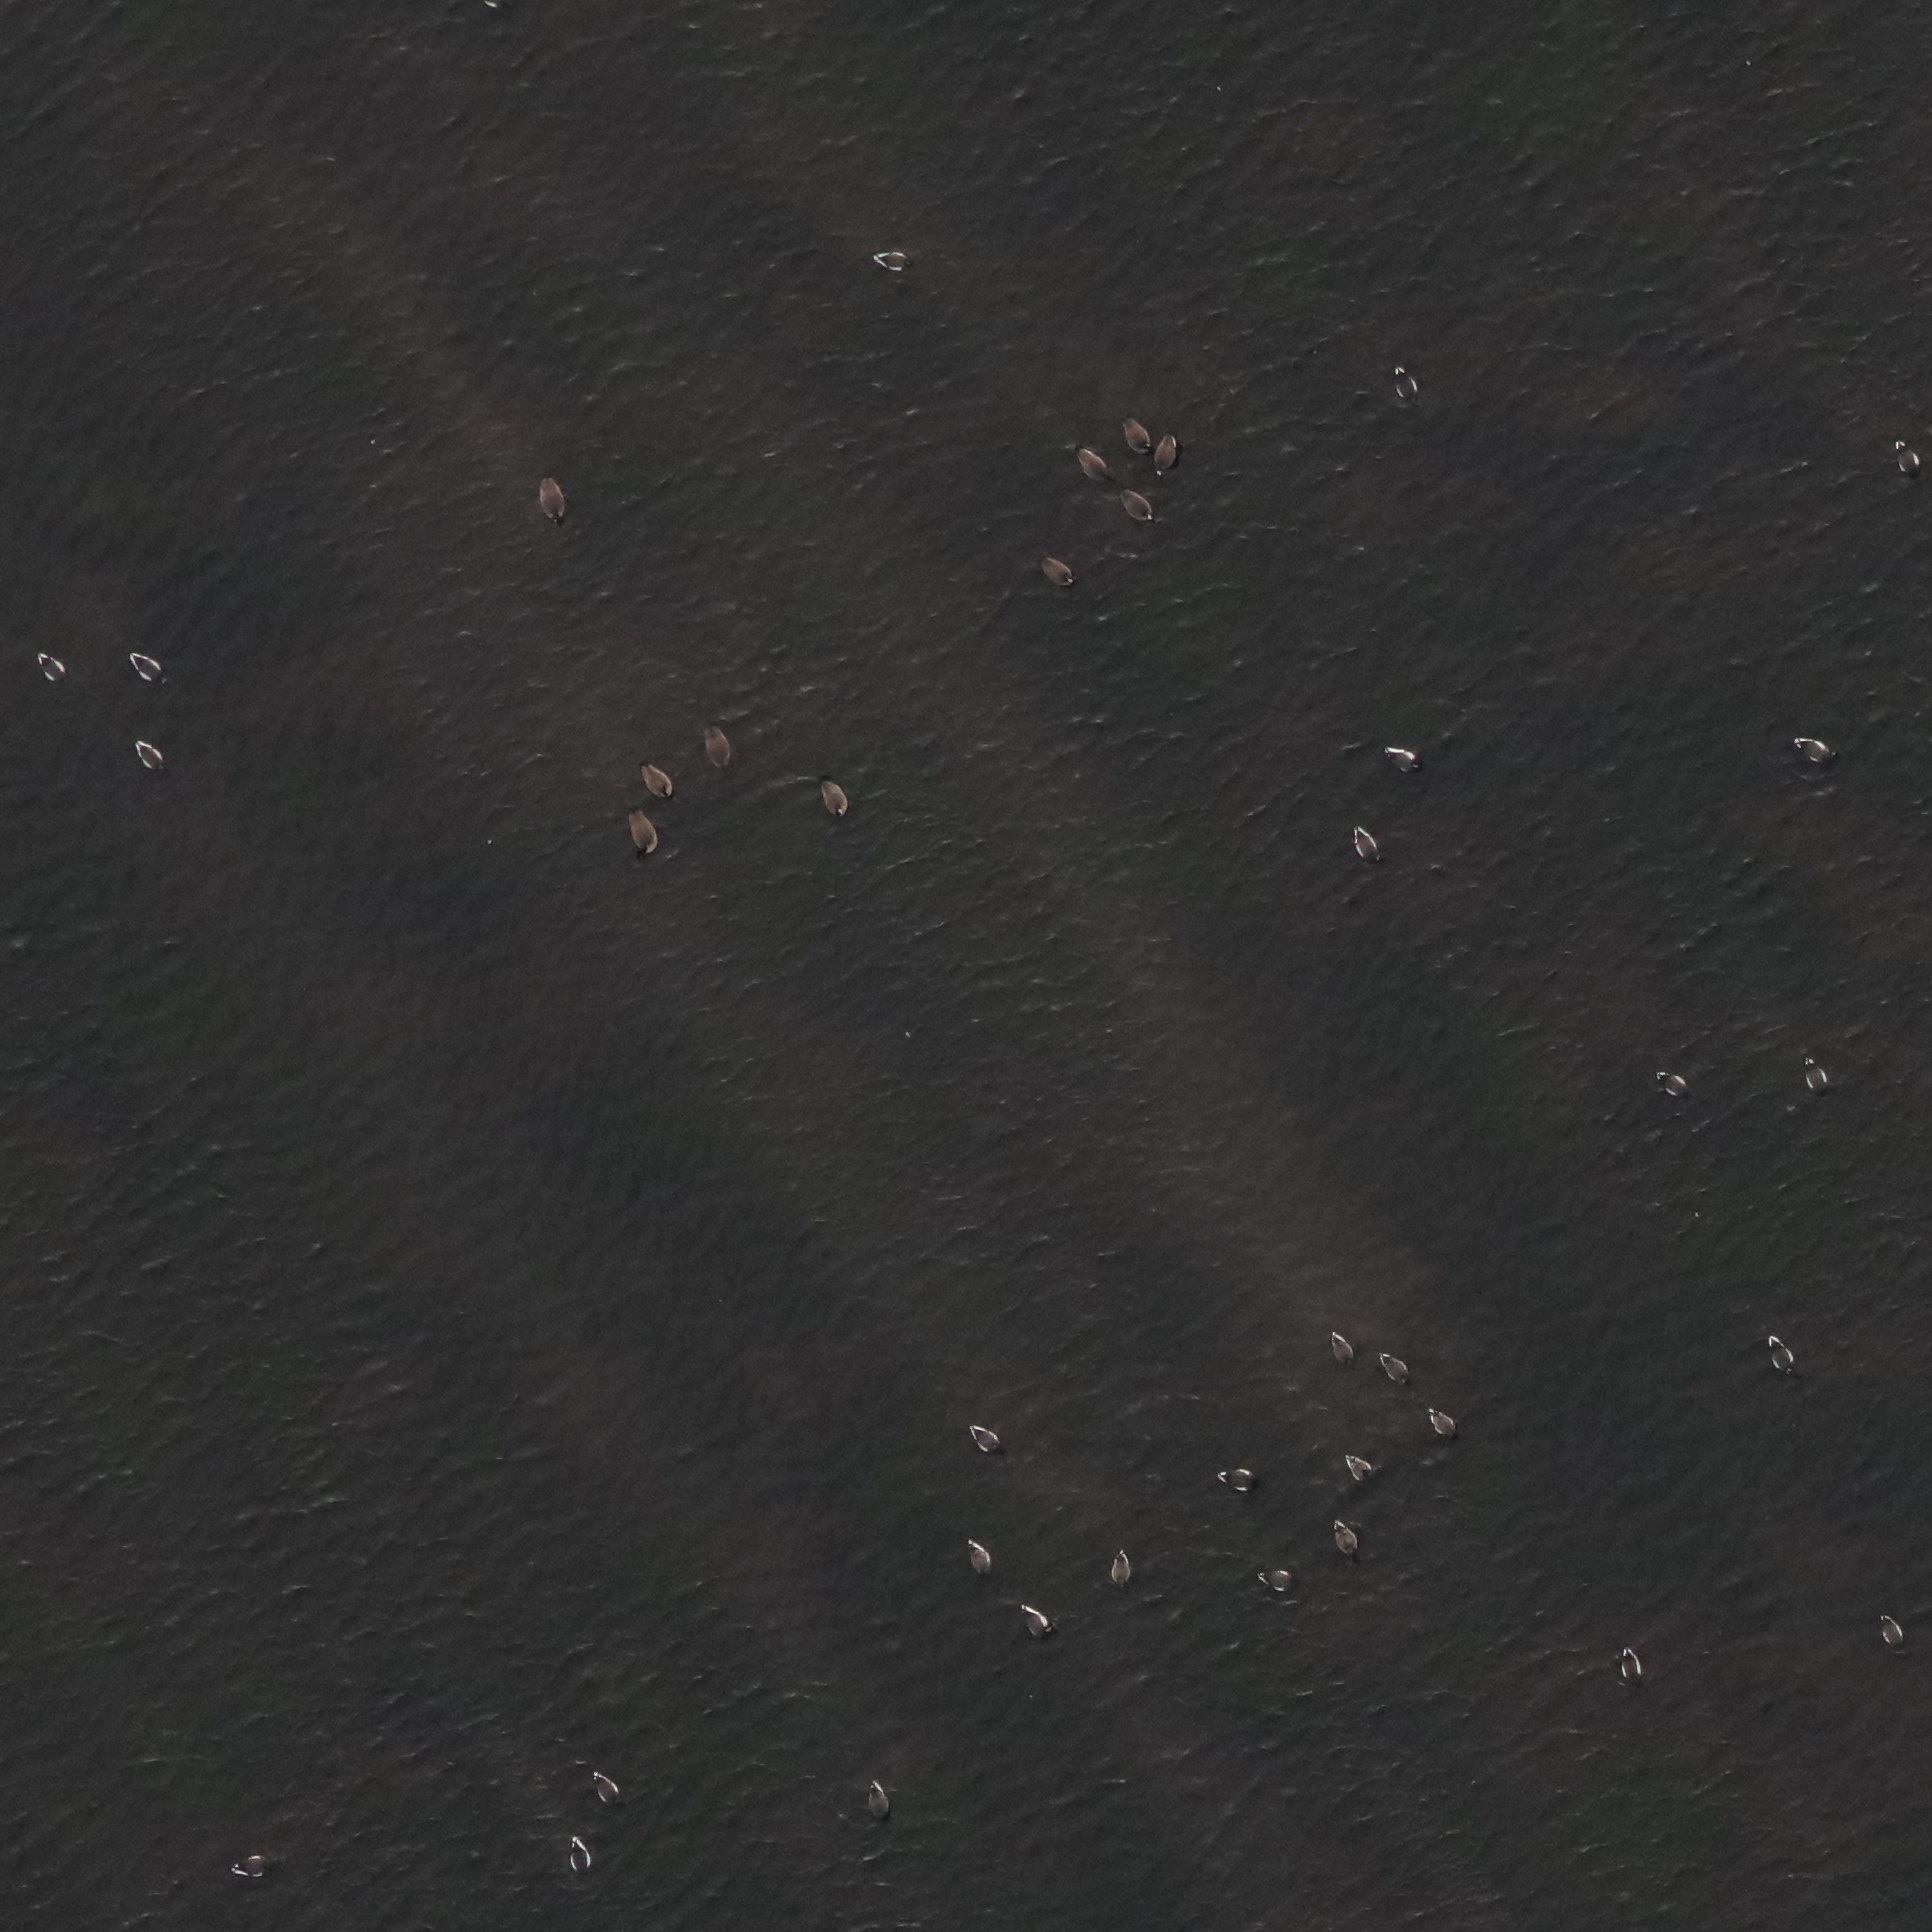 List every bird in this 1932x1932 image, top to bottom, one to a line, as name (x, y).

brant (895, 263)
brant (1403, 386)
Canada goose (1139, 436)
Canada goose (1163, 449)
brant (1908, 460)
Canada goose (1087, 462)
Canada goose (553, 499)
Canada goose (1137, 508)
Canada goose (1057, 571)
brant (53, 670)
brant (149, 670)
Canada goose (717, 748)
brant (1812, 752)
brant (152, 757)
brant (1402, 760)
Canada goose (657, 781)
Canada goose (838, 799)
Canada goose (643, 832)
brant (1367, 846)
brant (1814, 1077)
brant (1673, 1085)
brant (1344, 1350)
brant (1781, 1356)
brant (1396, 1368)
brant (1442, 1426)
brant (988, 1441)
brant (1359, 1469)
brant (1238, 1480)
brant (1346, 1538)
brant (981, 1558)
brant (1122, 1570)
brant (1278, 1580)
brant (1039, 1623)
brant (1891, 1631)
brant (1629, 1665)
brant (606, 1787)
brant (878, 1804)
brant (581, 1856)
brant (254, 1866)